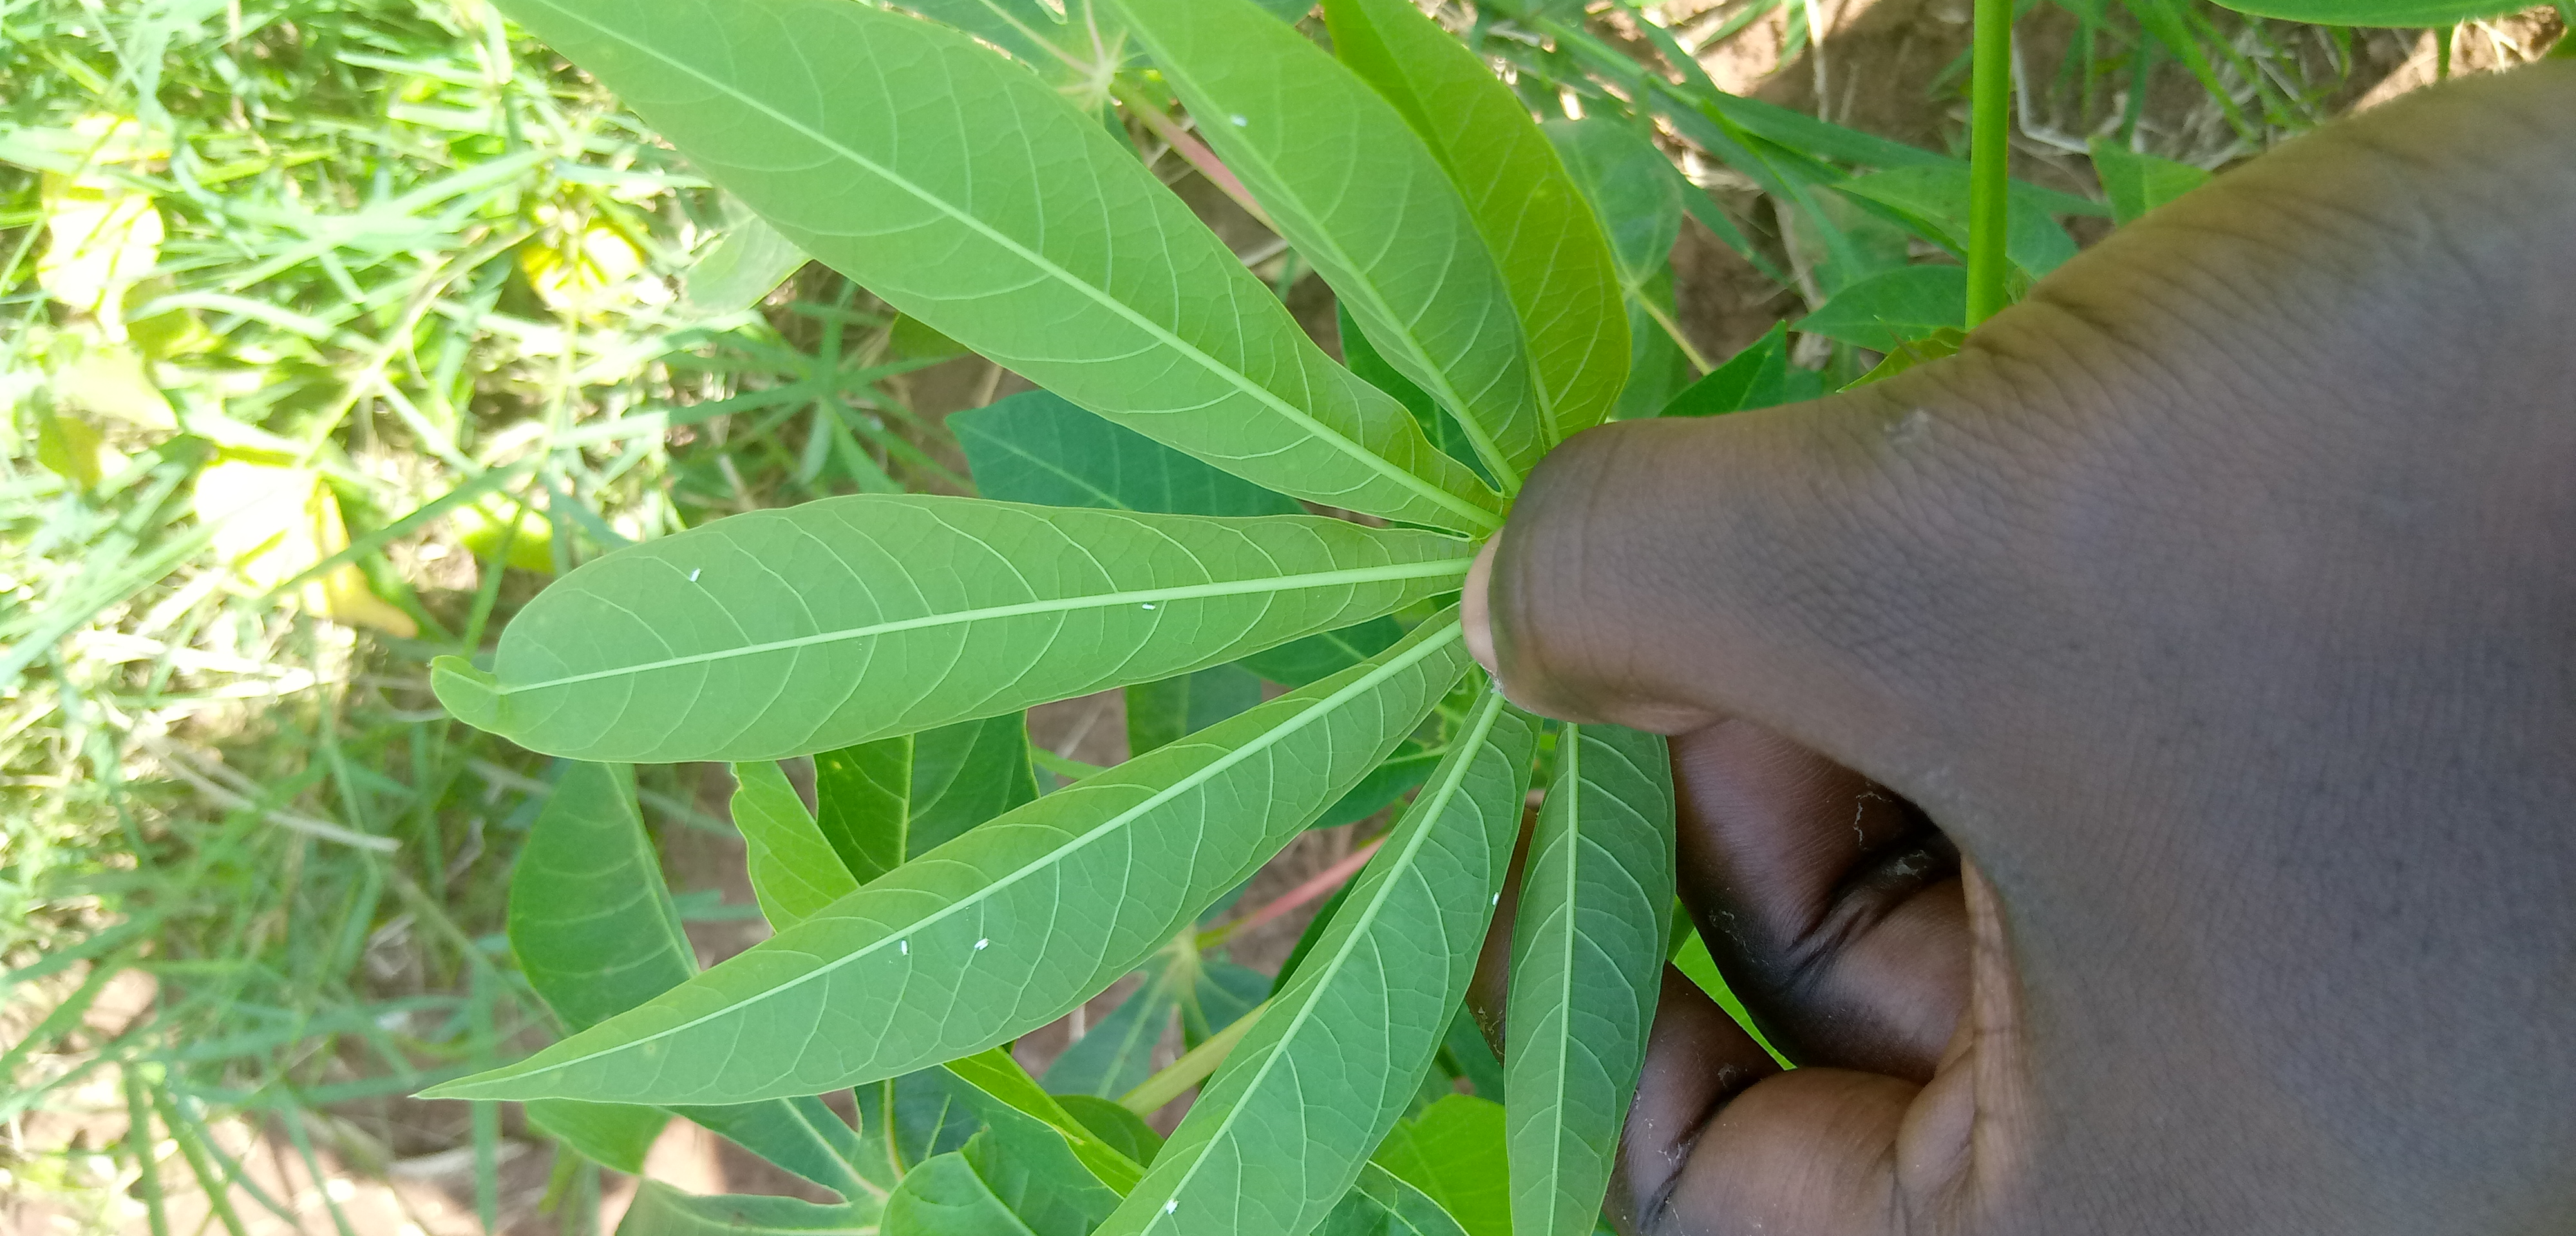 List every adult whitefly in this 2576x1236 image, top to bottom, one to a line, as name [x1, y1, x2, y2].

whitefly [1229, 113, 1248, 128]
whitefly [687, 566, 702, 585]
whitefly [1140, 601, 1158, 613]
whitefly [1492, 890, 1501, 907]
whitefly [972, 934, 988, 946]
whitefly [899, 937, 910, 957]
whitefly [978, 941, 992, 951]
whitefly [1164, 1194, 1173, 1210]
whitefly [1168, 1199, 1180, 1217]